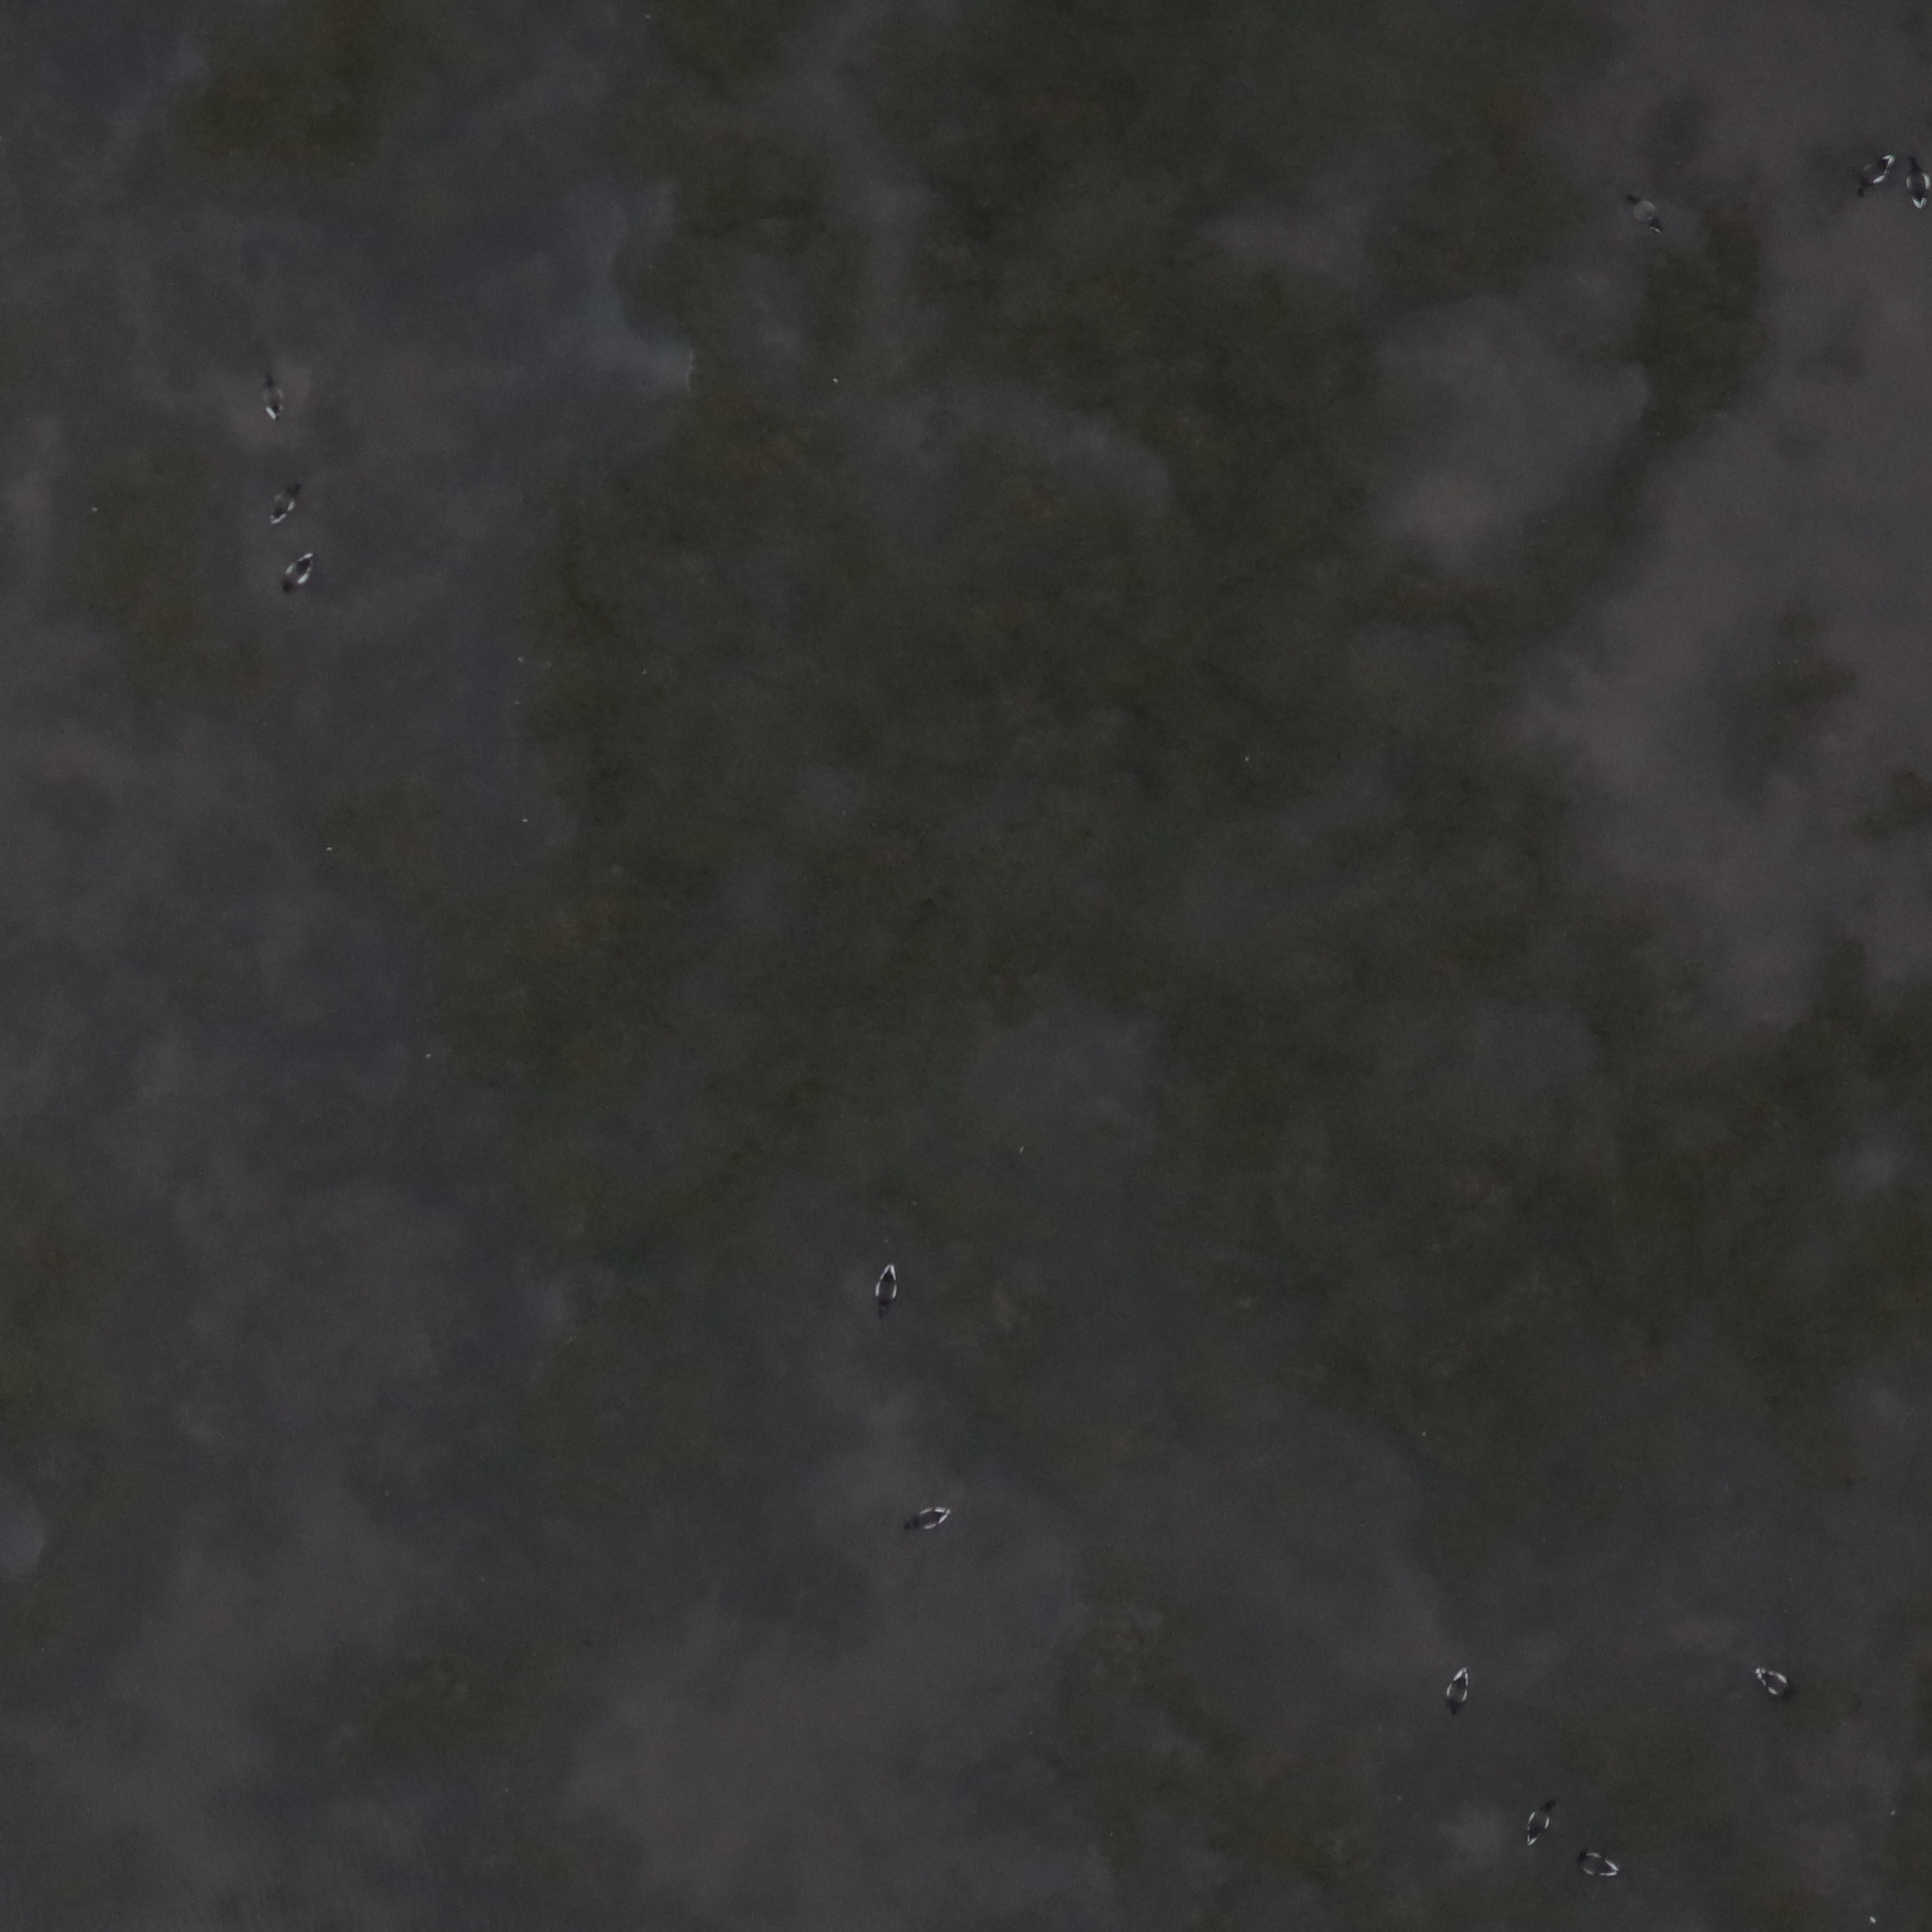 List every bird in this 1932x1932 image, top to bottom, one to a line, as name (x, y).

brant (1875, 171)
brant (1916, 187)
brant (1646, 209)
brant (274, 405)
brant (285, 502)
brant (297, 574)
brant (886, 1288)
brant (926, 1518)
brant (1773, 1683)
brant (1455, 1693)
brant (1538, 1825)
brant (1595, 1865)